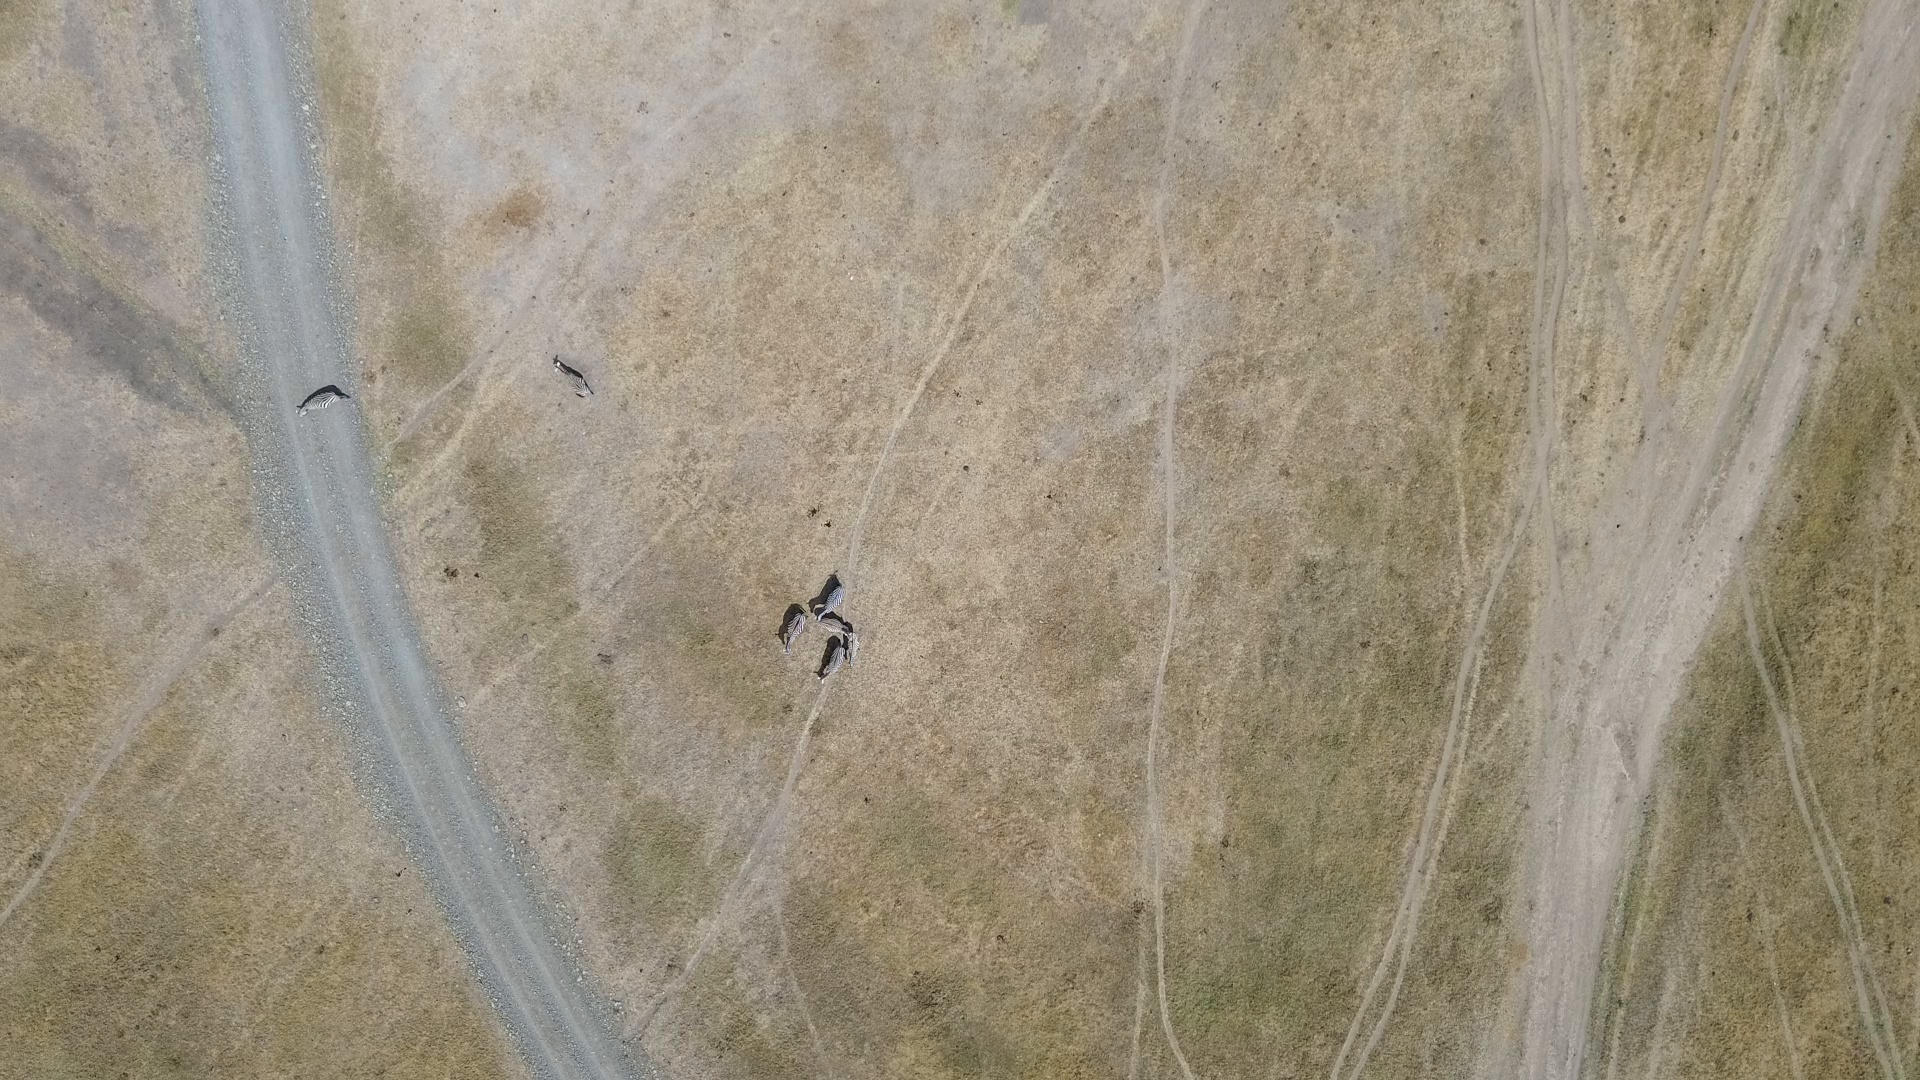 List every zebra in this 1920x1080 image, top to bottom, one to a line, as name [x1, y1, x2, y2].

zebra [554, 361, 592, 396]
zebra [295, 392, 344, 417]
zebra [813, 584, 844, 621]
zebra [783, 614, 805, 656]
zebra [820, 619, 856, 634]
zebra [843, 631, 859, 667]
zebra [817, 645, 845, 683]